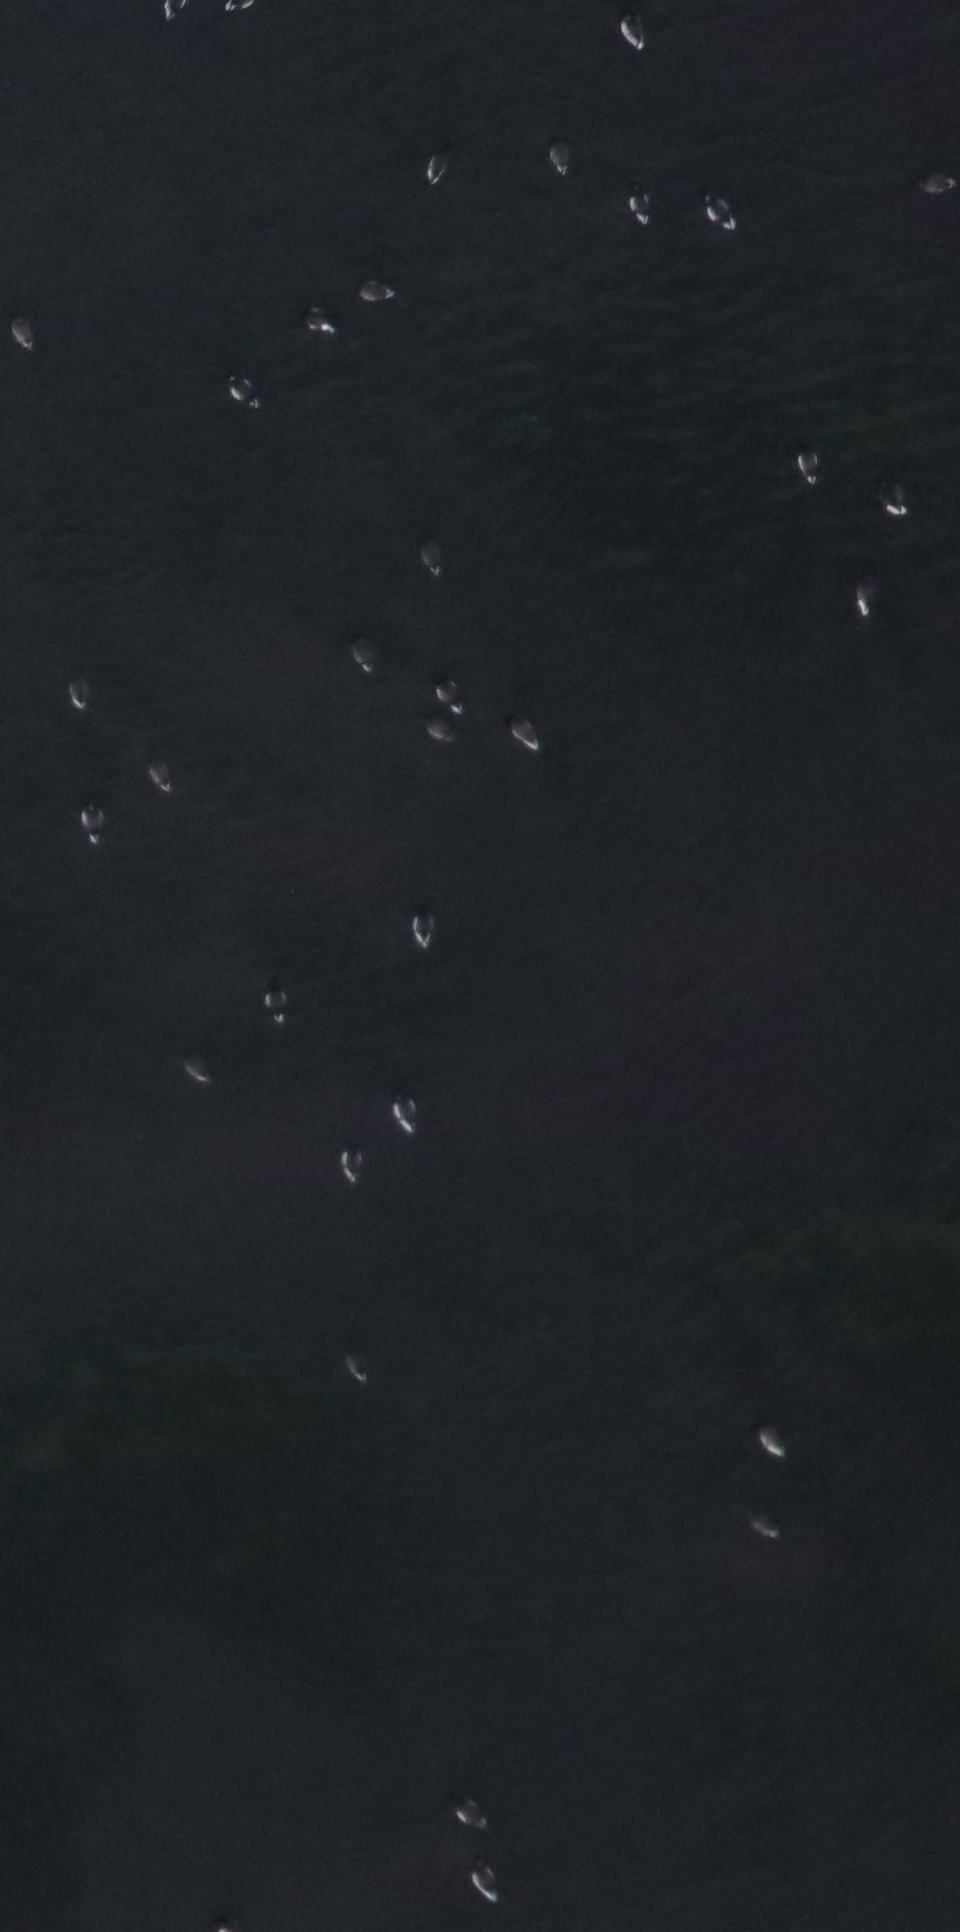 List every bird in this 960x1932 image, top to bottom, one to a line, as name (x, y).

brant (633, 31)
brant (558, 152)
brant (440, 173)
brant (936, 183)
brant (643, 205)
brant (719, 212)
brant (372, 293)
brant (319, 322)
brant (23, 333)
brant (242, 391)
brant (808, 465)
brant (893, 495)
brant (434, 554)
brant (865, 595)
brant (369, 655)
brant (79, 691)
brant (448, 695)
brant (442, 728)
brant (524, 732)
brant (159, 772)
brant (92, 822)
brant (424, 928)
brant (270, 1003)
brant (198, 1068)
brant (405, 1112)
brant (356, 1161)
brant (351, 1358)
brant (774, 1438)
brant (766, 1521)
brant (471, 1812)
brant (483, 1876)